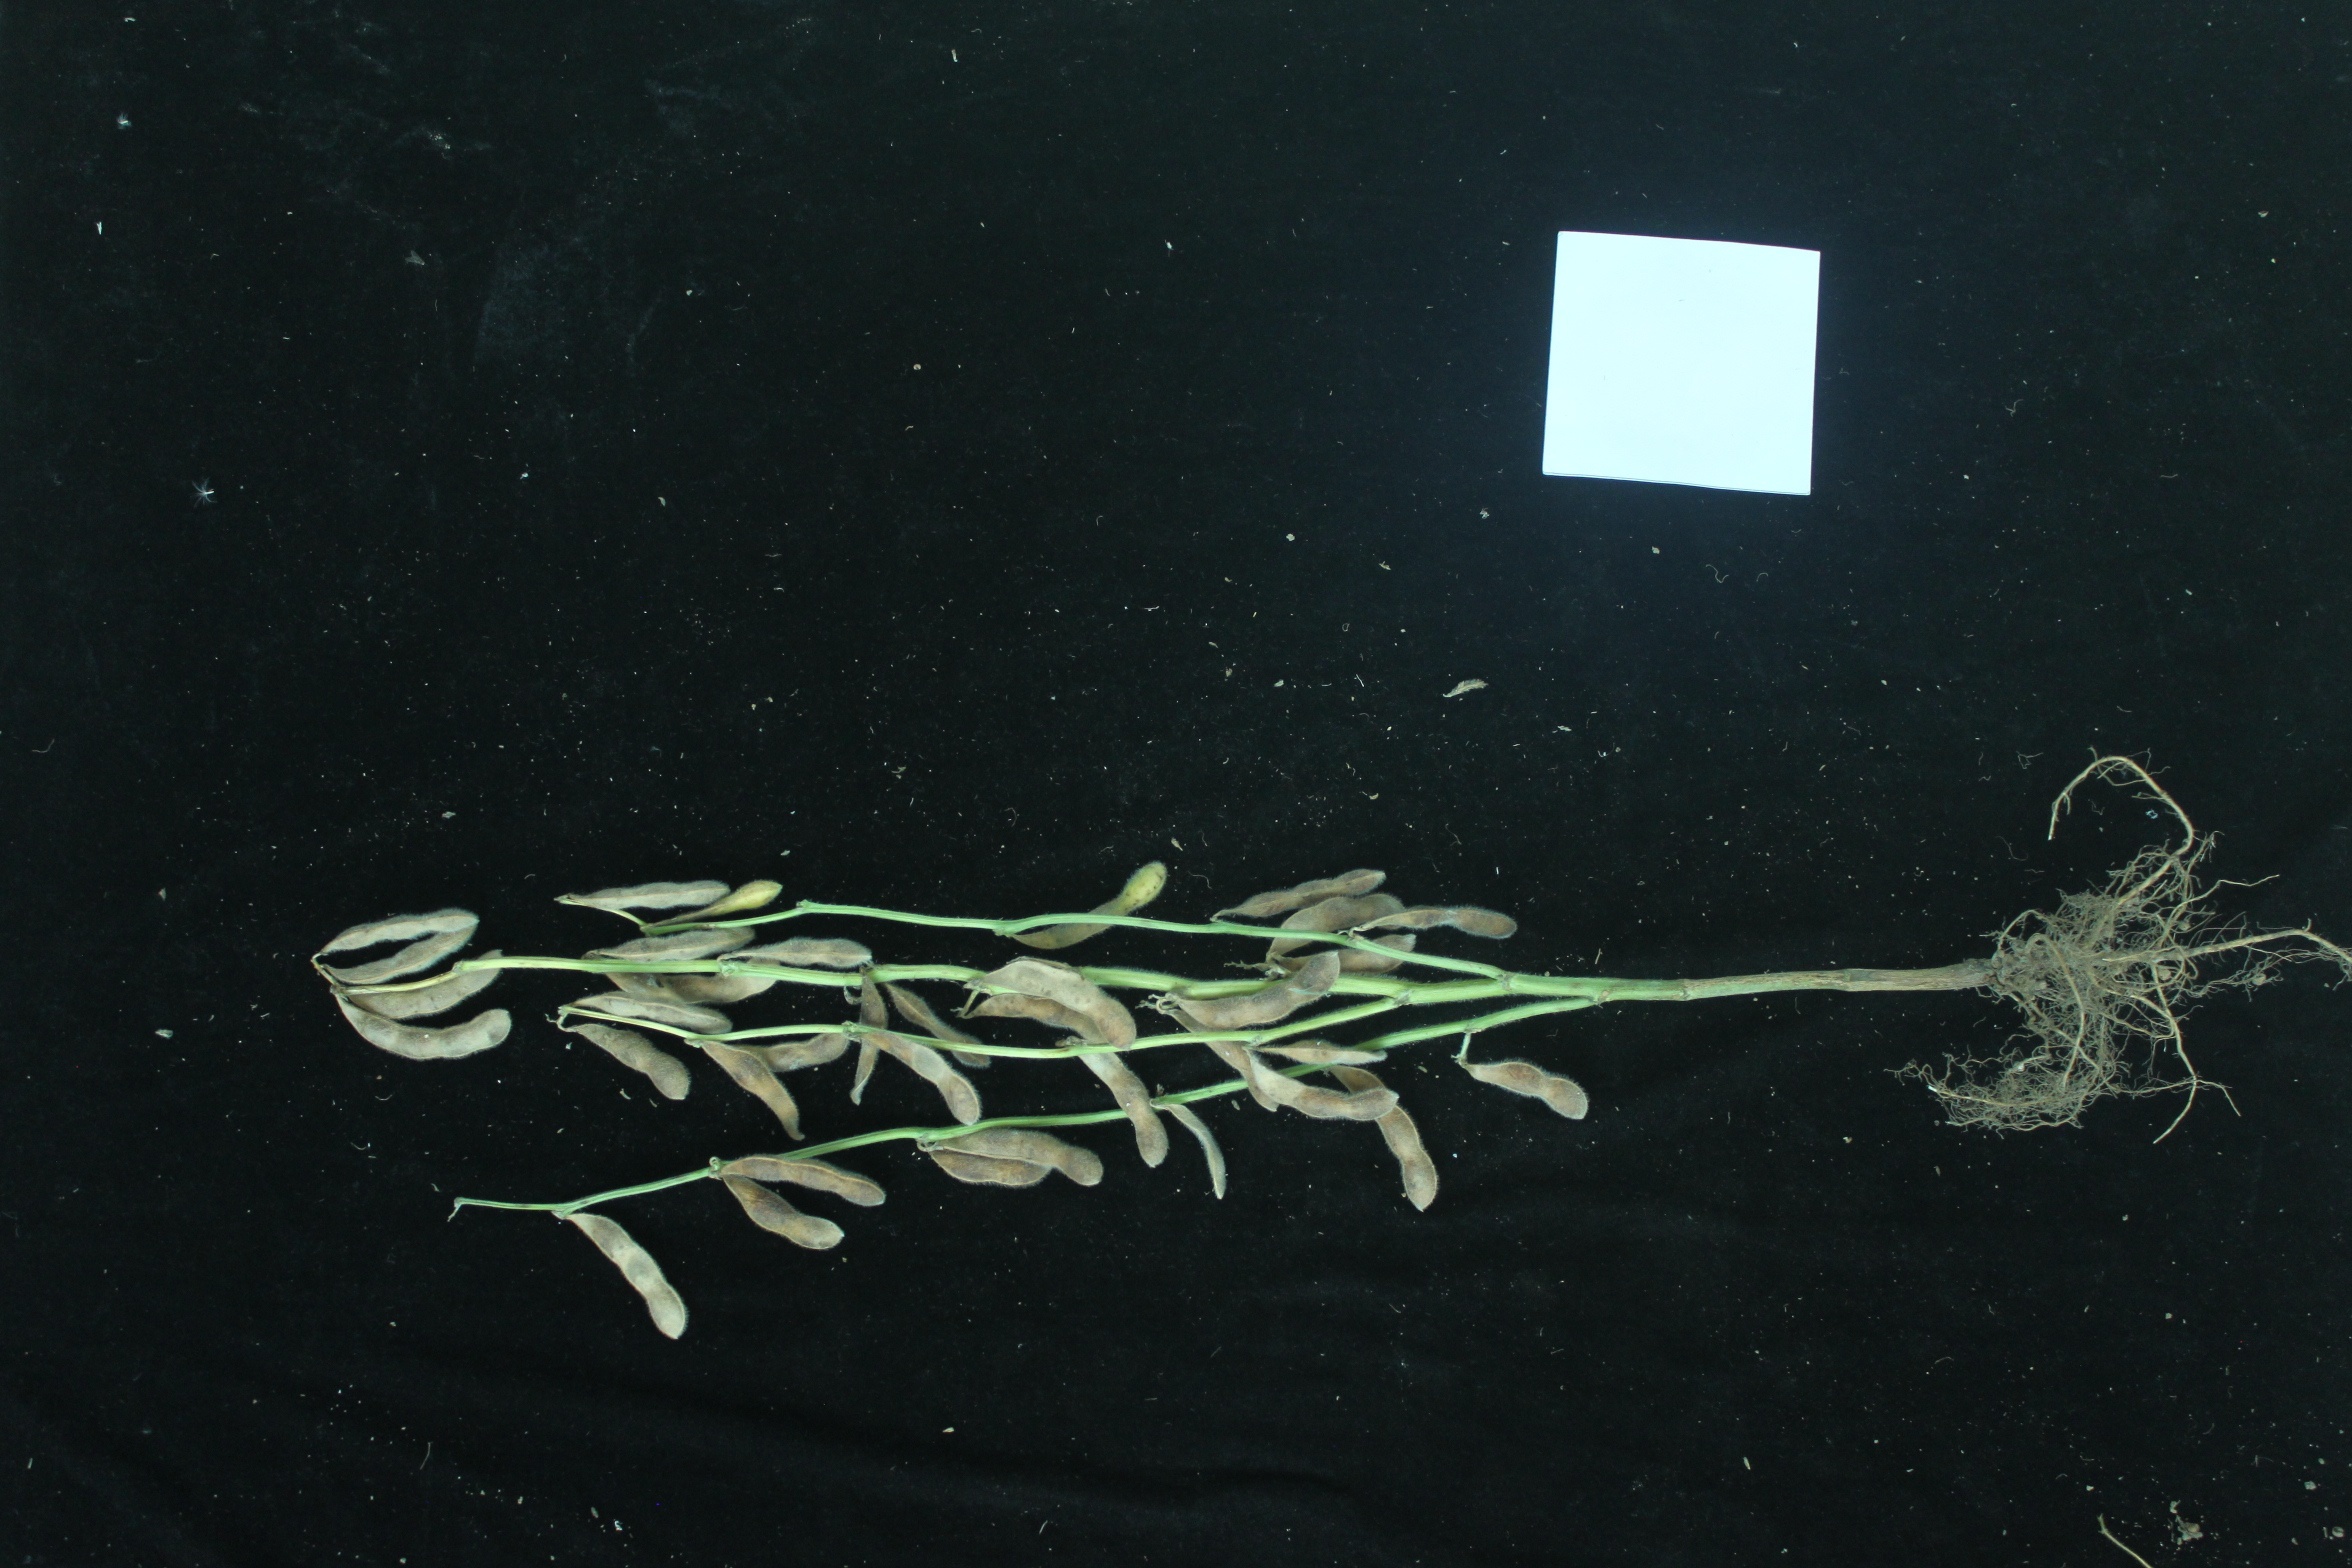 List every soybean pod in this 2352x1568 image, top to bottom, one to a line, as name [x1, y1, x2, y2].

soybean pod [1009, 862, 1166, 948]
soybean pod [1225, 870, 1384, 917]
soybean pod [568, 881, 729, 910]
soybean pod [660, 881, 782, 924]
soybean pod [1268, 897, 1400, 956]
soybean pod [322, 908, 474, 952]
soybean pod [1356, 908, 1514, 938]
soybean pod [328, 919, 476, 985]
soybean pod [600, 930, 754, 961]
soybean pod [1273, 934, 1413, 973]
soybean pod [724, 940, 870, 967]
soybean pod [350, 950, 500, 1018]
soybean pod [1175, 952, 1340, 1027]
soybean pod [602, 959, 778, 1004]
soybean pod [977, 961, 1136, 1045]
soybean pod [853, 972, 886, 1104]
soybean pod [886, 986, 990, 1069]
soybean pod [574, 992, 730, 1031]
soybean pod [969, 994, 1109, 1045]
soybean pod [336, 996, 512, 1062]
soybean pod [1155, 1004, 1280, 1113]
soybean pod [565, 1026, 688, 1100]
soybean pod [847, 1032, 978, 1129]
soybean pod [744, 1034, 850, 1074]
soybean pod [1258, 1040, 1385, 1066]
soybean pod [689, 1042, 804, 1141]
soybean pod [1077, 1053, 1166, 1167]
soybean pod [1250, 1055, 1398, 1122]
soybean pod [1460, 1063, 1587, 1119]
soybean pod [1330, 1068, 1438, 1210]
soybean pod [1164, 1104, 1226, 1200]
soybean pod [922, 1130, 1102, 1186]
soybean pod [930, 1153, 1048, 1187]
soybean pod [722, 1157, 885, 1207]
soybean pod [723, 1178, 844, 1251]
soybean pod [564, 1213, 684, 1339]